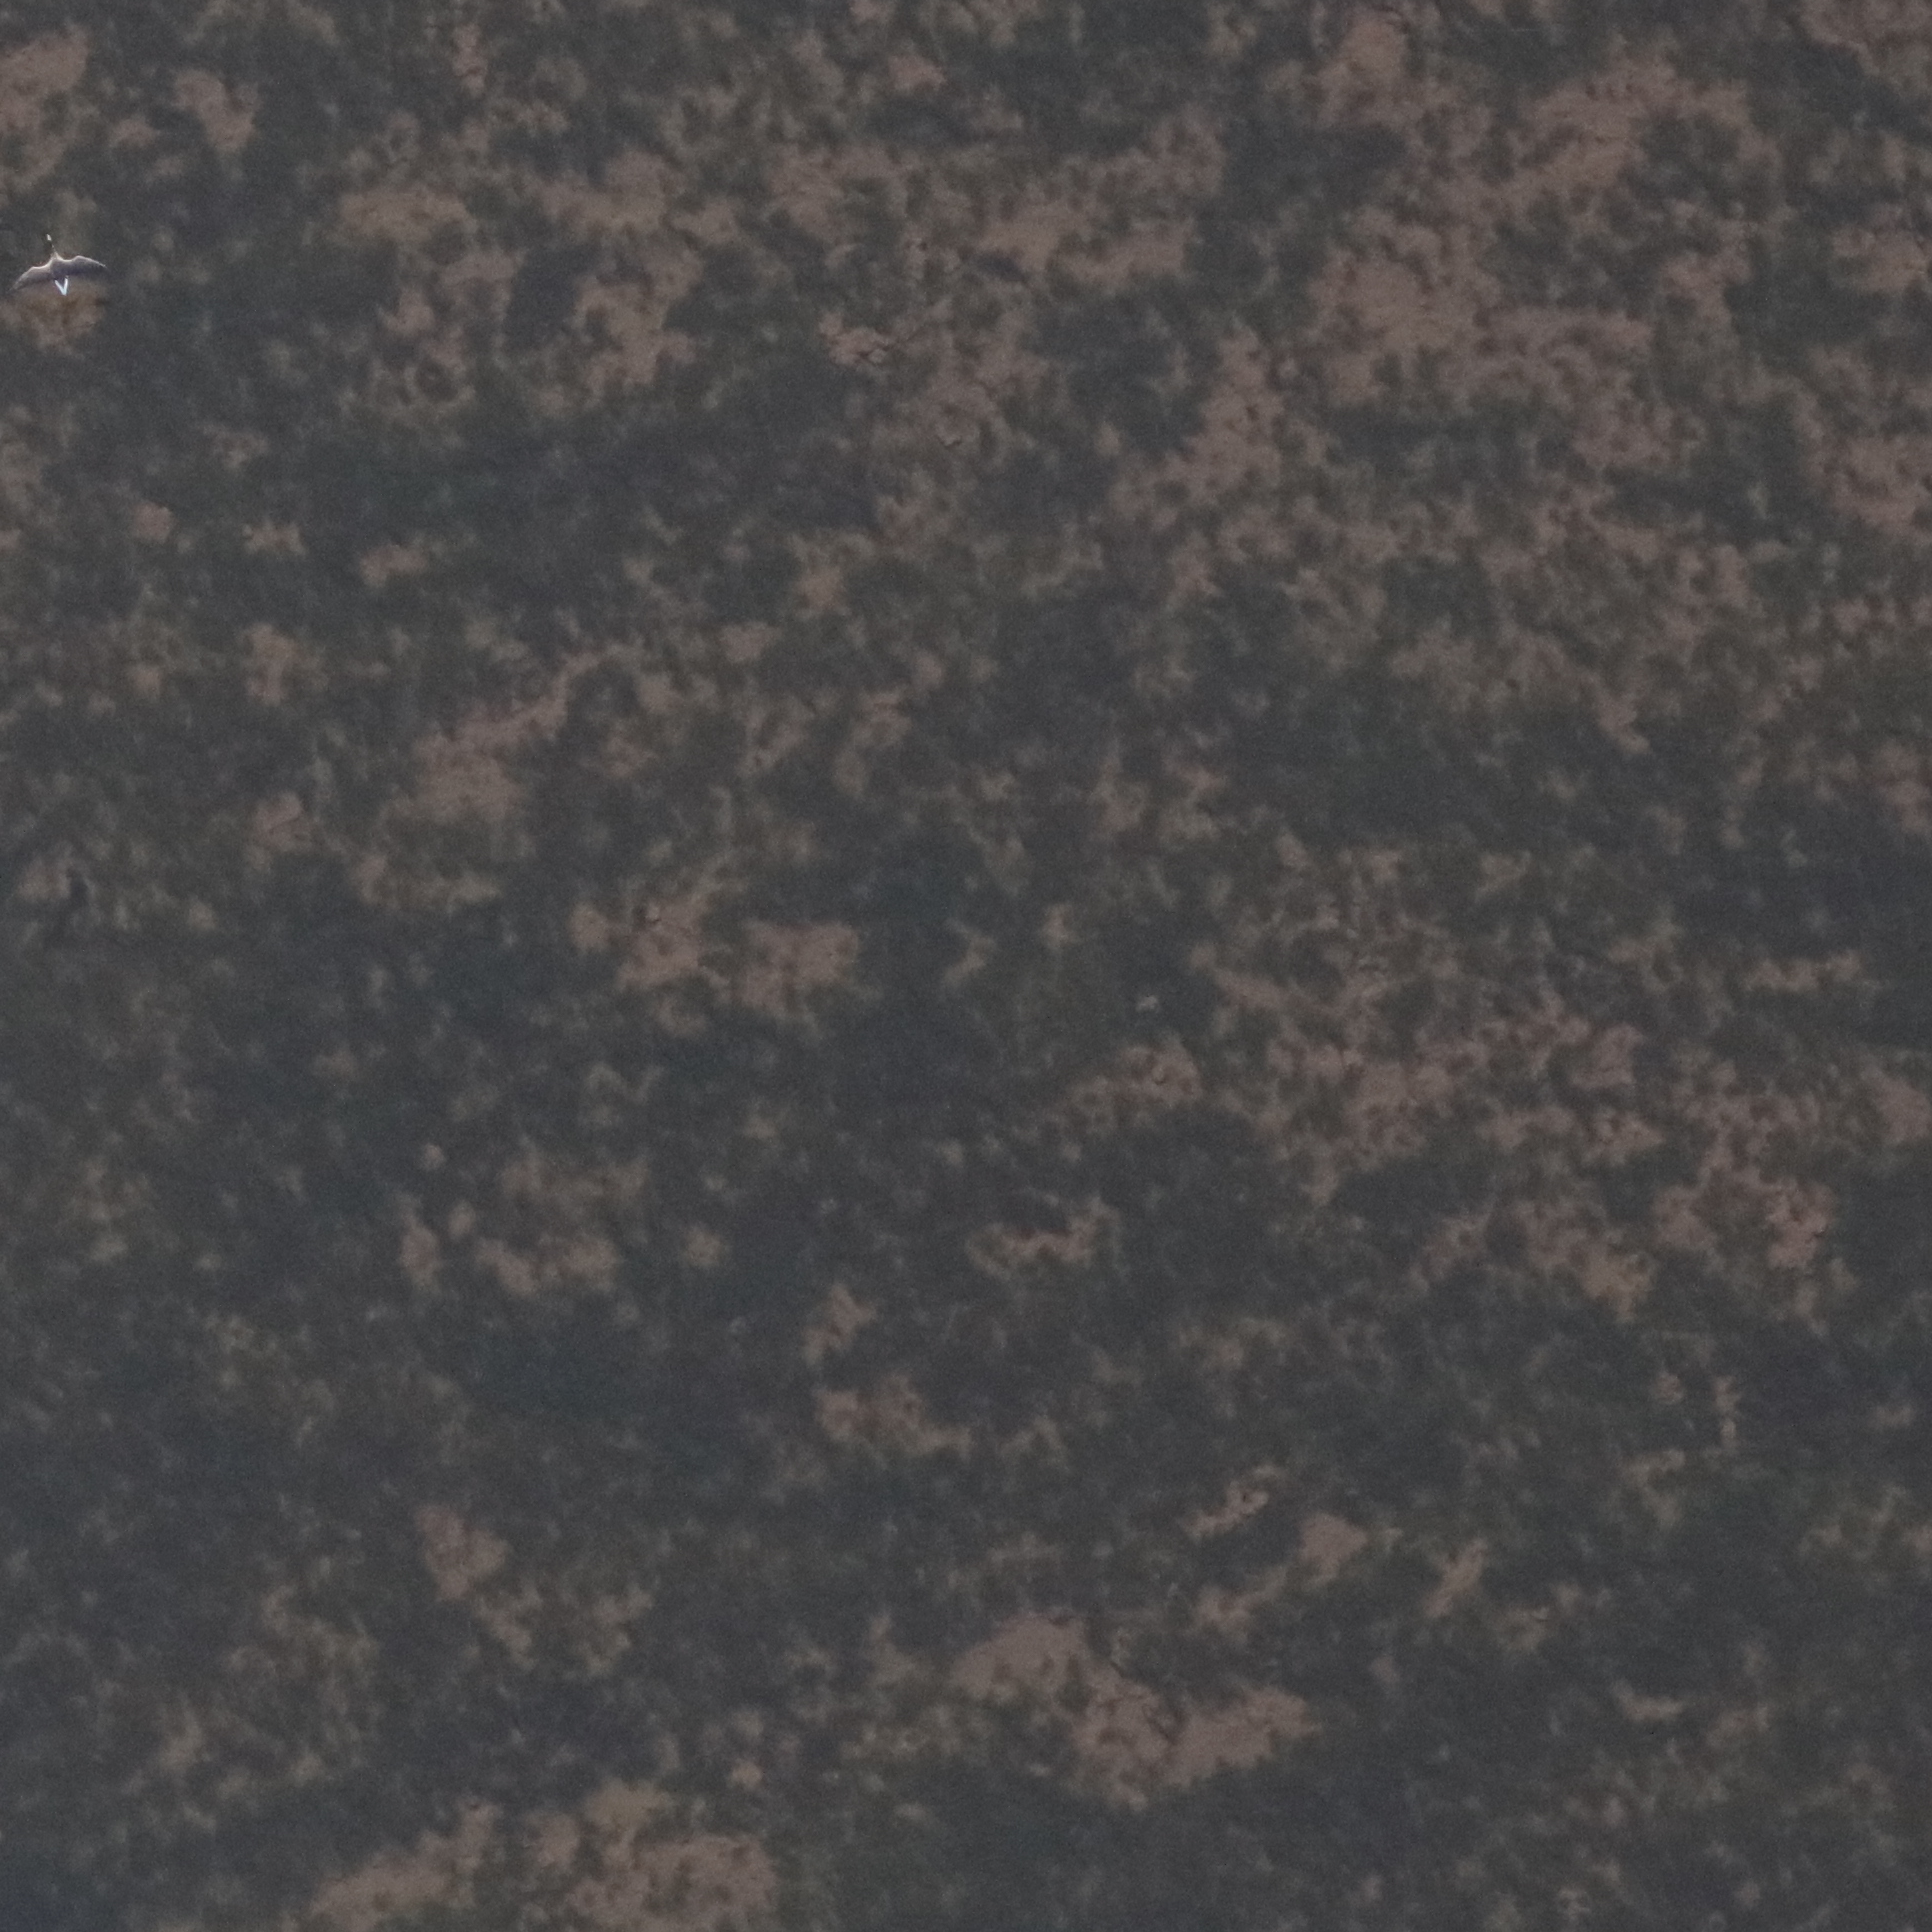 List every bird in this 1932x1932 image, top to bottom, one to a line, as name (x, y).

brant (55, 272)